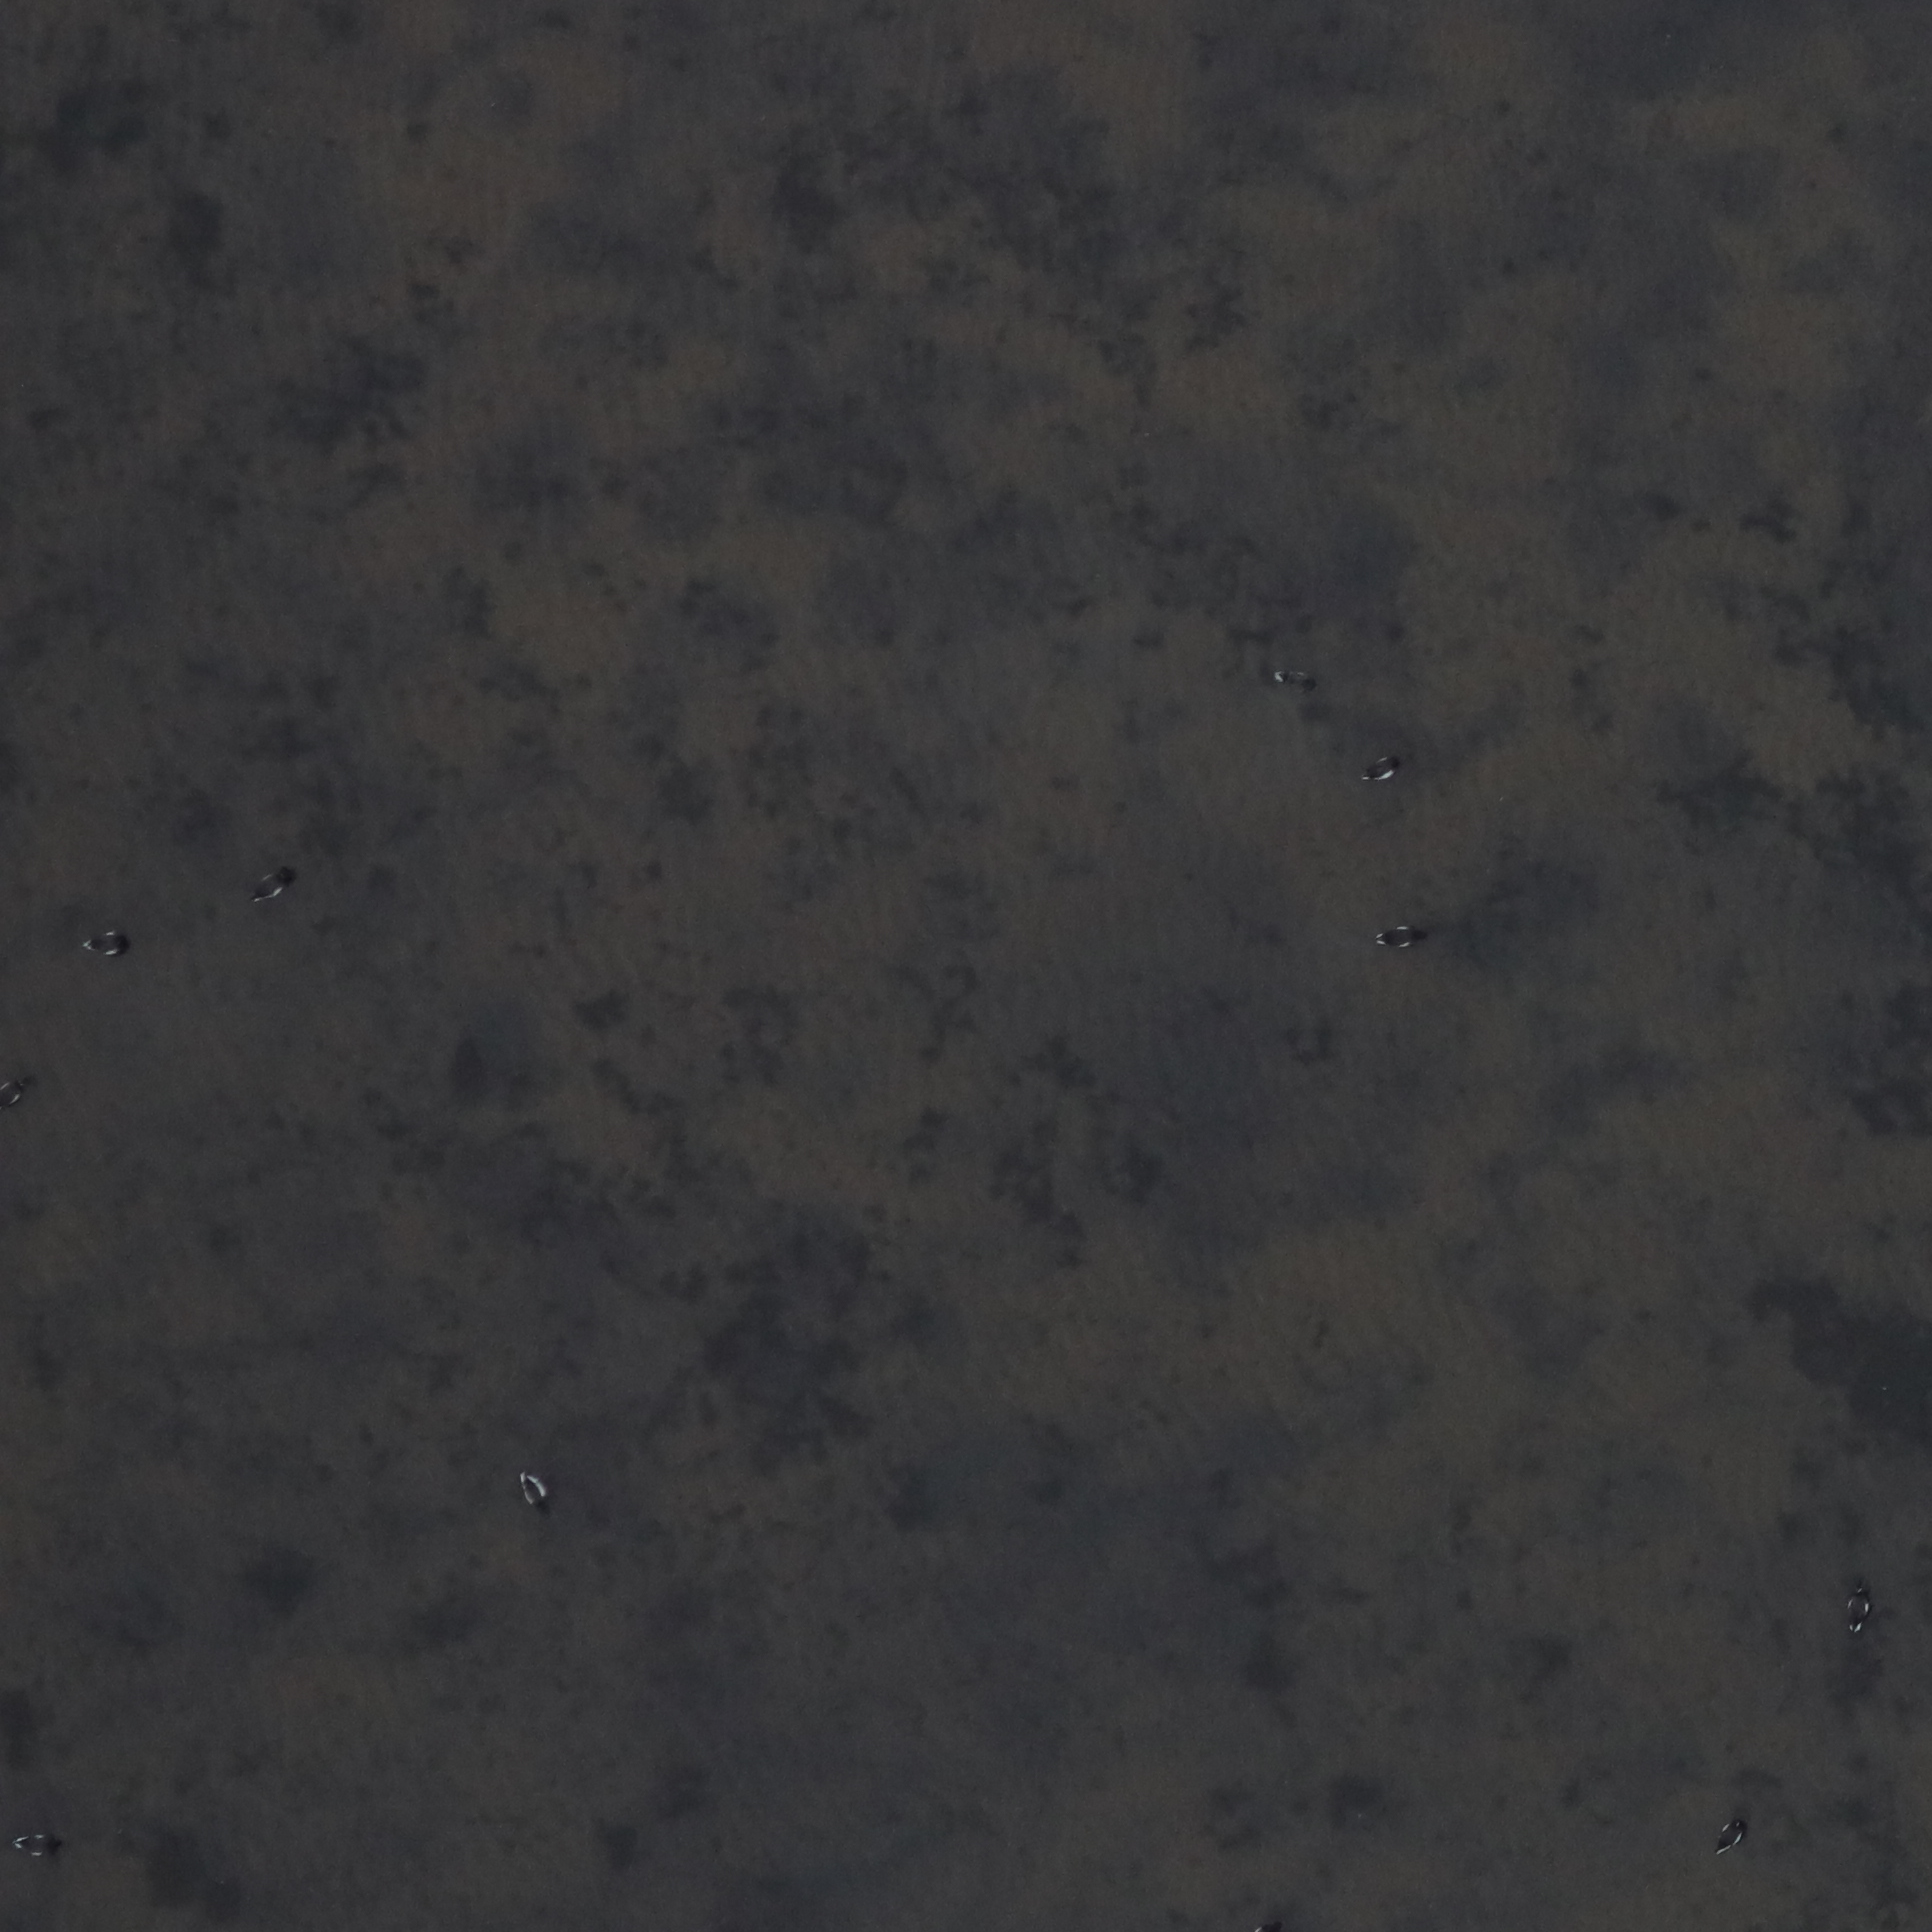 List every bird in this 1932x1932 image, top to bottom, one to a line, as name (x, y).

brant (1295, 672)
brant (1383, 771)
brant (269, 879)
brant (1399, 936)
brant (102, 943)
brant (16, 1105)
brant (534, 1491)
brant (1861, 1610)
brant (1731, 1835)
brant (32, 1858)